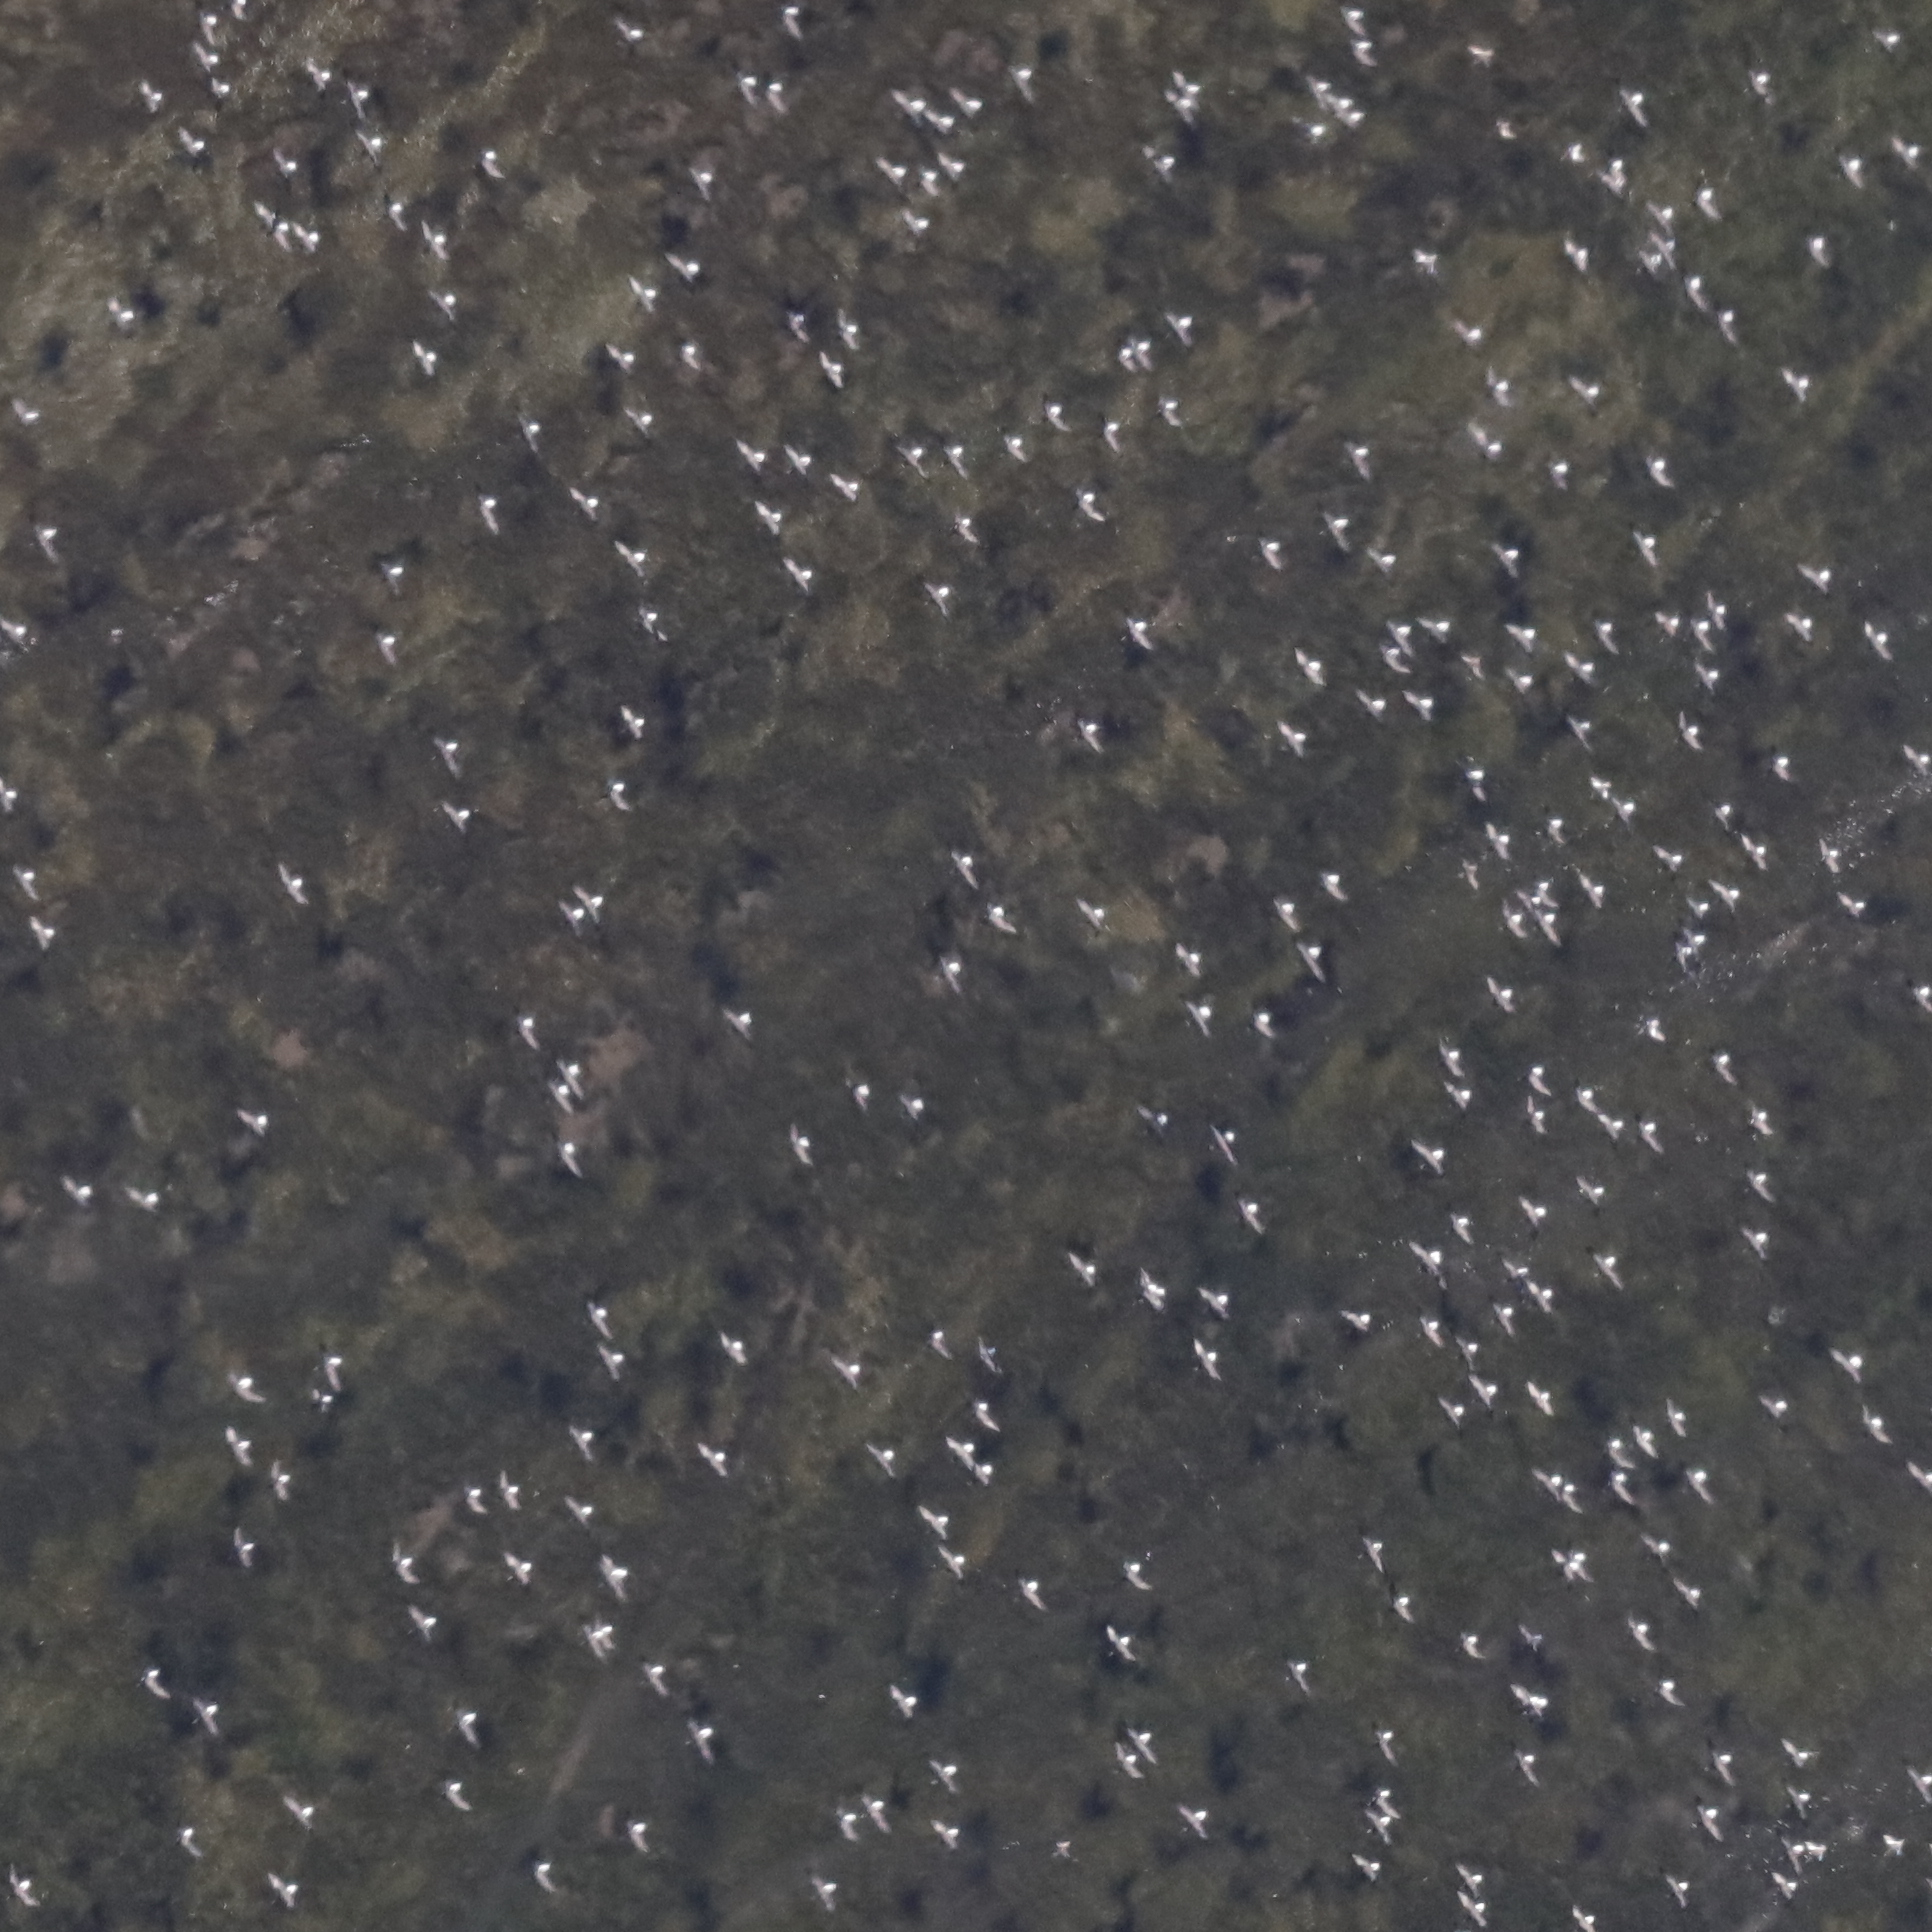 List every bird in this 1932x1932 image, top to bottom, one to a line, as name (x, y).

brant (799, 17)
brant (1351, 19)
brant (624, 23)
brant (215, 27)
brant (1894, 31)
brant (1479, 53)
brant (210, 58)
brant (1372, 59)
brant (1027, 74)
brant (318, 76)
brant (1309, 79)
brant (745, 83)
brant (1772, 92)
brant (367, 93)
brant (1191, 93)
brant (1330, 94)
brant (225, 95)
brant (976, 97)
brant (905, 98)
brant (782, 103)
brant (161, 106)
brant (1641, 108)
brant (1183, 110)
brant (949, 125)
brant (1358, 128)
brant (1305, 137)
brant (202, 141)
brant (380, 143)
brant (1926, 143)
brant (1507, 148)
brant (1578, 150)
brant (968, 168)
brant (297, 169)
brant (493, 169)
brant (891, 169)
brant (1163, 170)
brant (1855, 173)
brant (715, 182)
brant (1625, 184)
brant (932, 187)
brant (1705, 201)
brant (404, 208)
brant (260, 210)
brant (438, 224)
brant (1661, 224)
brant (925, 231)
brant (293, 236)
brant (321, 237)
brant (1822, 250)
brant (1426, 252)
brant (1582, 254)
brant (1666, 257)
brant (700, 267)
brant (1643, 275)
brant (648, 288)
brant (1696, 297)
brant (452, 299)
brant (115, 315)
brant (799, 320)
brant (858, 326)
brant (1185, 330)
brant (1736, 335)
brant (1474, 337)
brant (697, 348)
brant (1145, 348)
brant (622, 352)
brant (424, 360)
brant (1118, 370)
brant (833, 374)
brant (1588, 391)
brant (1805, 391)
brant (1502, 392)
brant (1069, 408)
brant (1182, 409)
brant (16, 415)
brant (529, 422)
brant (637, 423)
brant (1120, 441)
brant (1480, 444)
brant (964, 445)
brant (1022, 446)
brant (1360, 448)
brant (915, 457)
brant (794, 463)
brant (745, 464)
brant (1563, 475)
brant (1661, 486)
brant (1101, 494)
brant (843, 495)
brant (594, 504)
brant (772, 520)
brant (495, 521)
brant (971, 521)
brant (1337, 535)
brant (41, 553)
brant (1643, 553)
brant (1274, 556)
brant (644, 562)
brant (1386, 564)
brant (1519, 564)
brant (398, 565)
brant (803, 575)
brant (1818, 579)
brant (1717, 605)
brant (945, 606)
brant (1672, 619)
brant (19, 622)
brant (652, 624)
brant (1708, 632)
brant (1410, 633)
brant (1533, 633)
brant (1612, 633)
brant (1809, 635)
brant (1142, 636)
brant (1450, 637)
brant (389, 638)
brant (1895, 649)
brant (1319, 658)
brant (1581, 666)
brant (1387, 667)
brant (1481, 678)
brant (1708, 681)
brant (1514, 686)
brant (1372, 712)
brant (635, 715)
brant (1421, 715)
brant (1096, 733)
brant (1577, 733)
brant (1688, 733)
brant (1288, 734)
brant (457, 755)
brant (1484, 762)
brant (1781, 765)
brant (1923, 767)
brant (1599, 782)
brant (10, 792)
brant (617, 797)
brant (1723, 813)
brant (469, 814)
brant (1635, 823)
brant (1548, 829)
brant (1499, 845)
brant (1836, 854)
brant (1759, 855)
brant (1658, 860)
brant (971, 871)
brant (1469, 873)
brant (306, 875)
brant (33, 880)
brant (1341, 882)
brant (1547, 887)
brant (1599, 887)
brant (1733, 893)
brant (1701, 902)
brant (1848, 905)
brant (584, 908)
brant (1088, 908)
brant (1288, 917)
brant (1508, 917)
brant (566, 918)
brant (1008, 921)
brant (1551, 938)
brant (47, 940)
brant (1710, 948)
brant (1196, 953)
brant (1676, 958)
brant (1314, 967)
brant (955, 973)
brant (1926, 988)
brant (1511, 1000)
brant (1196, 1007)
brant (1661, 1016)
brant (745, 1027)
brant (1271, 1029)
brant (524, 1031)
brant (1454, 1040)
brant (1734, 1068)
brant (576, 1076)
brant (1537, 1080)
brant (1453, 1081)
brant (1583, 1094)
brant (853, 1095)
brant (557, 1096)
brant (261, 1103)
brant (904, 1112)
brant (1152, 1120)
brant (1542, 1122)
brant (1764, 1125)
brant (1607, 1129)
brant (1226, 1142)
brant (1643, 1145)
brant (808, 1152)
brant (567, 1157)
brant (1429, 1161)
brant (1764, 1183)
brant (1588, 1184)
brant (79, 1194)
brant (143, 1194)
brant (1538, 1206)
brant (1257, 1207)
brant (1456, 1225)
brant (1765, 1247)
brant (1427, 1251)
brant (1525, 1272)
brant (1617, 1273)
brant (1078, 1285)
brant (1155, 1289)
brant (1225, 1301)
brant (1548, 1304)
brant (597, 1305)
brant (1507, 1307)
brant (1347, 1313)
brant (1425, 1334)
brant (1466, 1347)
brant (944, 1348)
brant (991, 1352)
brant (741, 1353)
brant (1857, 1362)
brant (612, 1365)
brant (1209, 1367)
brant (339, 1372)
brant (849, 1376)
brant (1489, 1383)
brant (251, 1388)
brant (1461, 1407)
brant (1543, 1407)
brant (318, 1409)
brant (1000, 1412)
brant (1778, 1414)
brant (1684, 1420)
brant (1886, 1431)
brant (581, 1434)
brant (1644, 1440)
brant (238, 1443)
brant (889, 1456)
brant (1621, 1457)
brant (959, 1459)
brant (714, 1467)
brant (290, 1481)
brant (990, 1481)
brant (1923, 1481)
brant (1550, 1482)
brant (514, 1483)
brant (1714, 1486)
brant (1579, 1494)
brant (474, 1498)
brant (1621, 1500)
brant (598, 1507)
brant (938, 1522)
brant (1663, 1552)
brant (1381, 1553)
brant (398, 1556)
brant (252, 1559)
brant (1555, 1561)
brant (965, 1568)
brant (1590, 1570)
brant (511, 1575)
brant (618, 1579)
brant (1140, 1584)
brant (1044, 1597)
brant (1683, 1604)
brant (1408, 1614)
brant (420, 1619)
brant (615, 1630)
brant (1545, 1638)
brant (1120, 1641)
brant (1637, 1641)
brant (597, 1642)
brant (1472, 1647)
brant (1305, 1667)
brant (652, 1672)
brant (153, 1674)
brant (1681, 1691)
brant (1543, 1707)
brant (217, 1712)
brant (466, 1716)
brant (907, 1718)
brant (698, 1736)
brant (1137, 1743)
brant (1381, 1744)
brant (1800, 1751)
brant (950, 1763)
brant (1128, 1763)
brant (1537, 1767)
brant (1714, 1774)
brant (1917, 1782)
brant (456, 1784)
brant (1804, 1805)
brant (1394, 1806)
brant (880, 1812)
brant (301, 1814)
brant (1712, 1814)
brant (1202, 1821)
brant (852, 1823)
brant (188, 1829)
brant (637, 1832)
brant (951, 1833)
brant (1382, 1836)
brant (1899, 1845)
brant (1832, 1850)
brant (1073, 1852)
brant (1790, 1856)
brant (1361, 1869)
brant (1466, 1871)
brant (542, 1877)
brant (1679, 1881)
brant (835, 1886)
brant (286, 1887)
brant (1783, 1889)
brant (24, 1891)
brant (1467, 1902)
brant (1591, 1904)